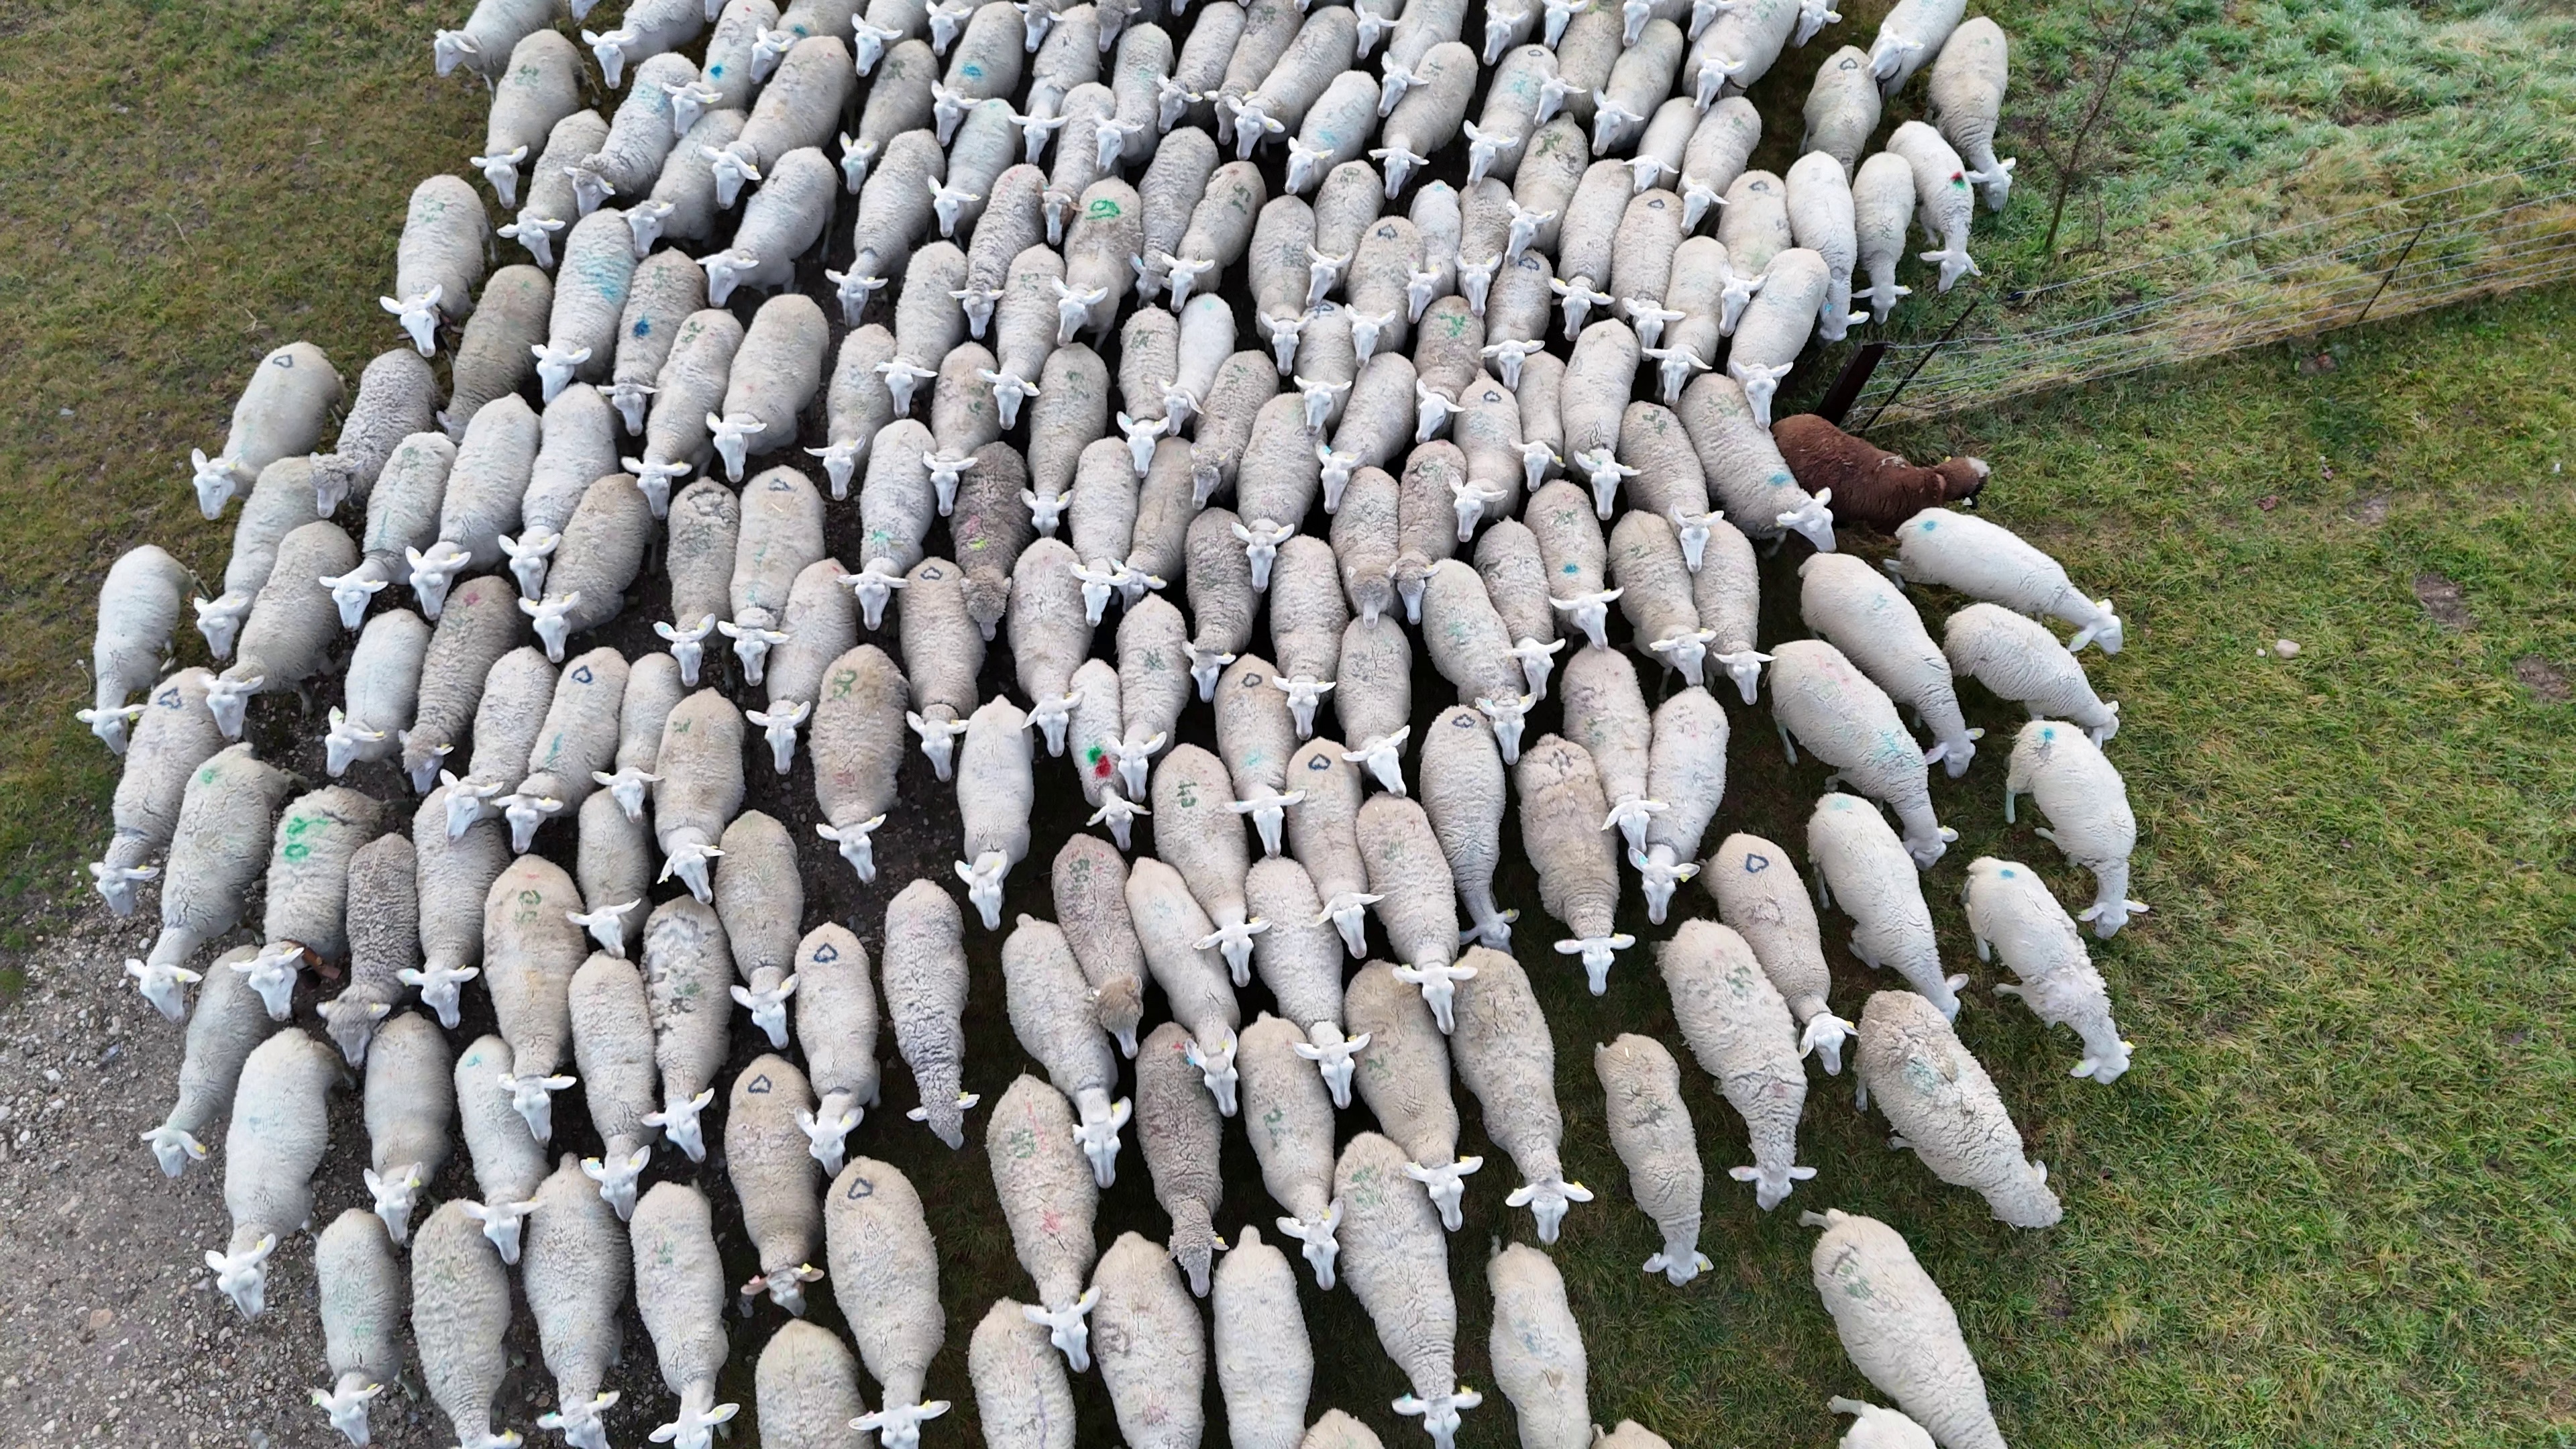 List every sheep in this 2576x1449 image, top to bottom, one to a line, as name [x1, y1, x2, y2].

sheep [431, 0, 581, 85]
sheep [581, 0, 710, 87]
sheep [670, 0, 773, 134]
sheep [747, 0, 869, 85]
sheep [849, 0, 933, 79]
sheep [1013, 0, 1065, 53]
sheep [1020, 0, 1105, 164]
sheep [1096, 0, 1138, 52]
sheep [1156, 0, 1246, 134]
sheep [1208, 0, 1315, 139]
sheep [1352, 0, 1398, 61]
sheep [1374, 0, 1477, 120]
sheep [1479, 0, 1554, 68]
sheep [1681, 0, 1812, 110]
sheep [1789, 0, 1843, 52]
sheep [1868, 0, 1991, 95]
sheep [930, 2, 1027, 147]
sheep [1539, 1, 1610, 54]
sheep [1536, 3, 1624, 127]
sheep [1230, 6, 1359, 159]
sheep [1588, 18, 1686, 158]
sheep [1925, 17, 2019, 213]
sheep [1098, 23, 1175, 175]
sheep [469, 29, 585, 210]
sheep [839, 36, 939, 193]
sheep [705, 36, 855, 210]
sheep [1370, 41, 1480, 197]
sheep [1462, 44, 1559, 186]
sheep [1800, 46, 1884, 163]
sheep [568, 52, 701, 211]
sheep [1282, 71, 1381, 197]
sheep [1040, 78, 1115, 245]
sheep [1631, 92, 1701, 197]
sheep [931, 96, 1027, 238]
sheep [1676, 96, 1764, 233]
sheep [622, 107, 748, 258]
sheep [501, 109, 607, 268]
sheep [1504, 111, 1590, 261]
sheep [1889, 120, 1980, 293]
sheep [1129, 124, 1219, 304]
sheep [824, 127, 946, 326]
sheep [696, 146, 841, 311]
sheep [1785, 150, 1862, 344]
sheep [1850, 150, 1917, 326]
sheep [1551, 151, 1638, 343]
sheep [1161, 159, 1267, 313]
sheep [1305, 159, 1385, 305]
sheep [959, 164, 1048, 340]
sheep [1713, 167, 1792, 338]
sheep [1455, 171, 1516, 315]
sheep [379, 175, 493, 356]
sheep [1053, 176, 1143, 349]
sheep [1405, 178, 1463, 323]
sheep [1607, 183, 1685, 353]
sheep [1247, 194, 1319, 377]
sheep [530, 203, 638, 401]
sheep [1345, 213, 1422, 366]
sheep [1650, 230, 1731, 402]
sheep [879, 239, 969, 418]
sheep [1726, 243, 1831, 429]
sheep [988, 244, 1066, 430]
sheep [601, 246, 704, 438]
sheep [1480, 246, 1559, 389]
sheep [436, 264, 552, 444]
sheep [1162, 290, 1238, 435]
sheep [1410, 291, 1485, 443]
sheep [707, 294, 829, 482]
sheep [1292, 295, 1359, 433]
sheep [1113, 305, 1180, 478]
sheep [622, 310, 743, 520]
sheep [1561, 317, 1644, 519]
sheep [807, 324, 897, 501]
sheep [924, 338, 1000, 517]
sheep [1019, 342, 1112, 536]
sheep [188, 343, 346, 519]
sheep [1185, 344, 1278, 510]
sheep [1515, 345, 1569, 489]
sheep [1316, 346, 1418, 517]
sheep [308, 347, 439, 514]
sheep [1447, 371, 1525, 539]
sheep [1680, 374, 1836, 556]
sheep [502, 383, 621, 595]
sheep [1231, 389, 1326, 594]
sheep [407, 390, 538, 619]
sheep [1619, 399, 1719, 573]
sheep [1775, 414, 1988, 526]
sheep [846, 418, 938, 631]
sheep [1110, 429, 1199, 609]
sheep [325, 432, 454, 629]
sheep [1066, 432, 1140, 626]
sheep [1391, 437, 1466, 626]
sheep [950, 442, 1031, 643]
sheep [196, 456, 327, 662]
sheep [719, 464, 827, 684]
sheep [1328, 466, 1403, 624]
sheep [525, 472, 653, 661]
sheep [1525, 473, 1622, 651]
sheep [651, 475, 742, 685]
sheep [1181, 504, 1260, 703]
sheep [1605, 506, 1717, 687]
sheep [1886, 507, 2128, 656]
sheep [1693, 508, 1772, 705]
sheep [206, 513, 362, 742]
sheep [1475, 515, 1568, 702]
sheep [1265, 530, 1348, 740]
sheep [1006, 532, 1094, 758]
sheep [73, 544, 188, 756]
sheep [1795, 552, 1984, 776]
sheep [893, 553, 987, 778]
sheep [746, 553, 856, 776]
sheep [1420, 557, 1536, 766]
sheep [397, 575, 518, 796]
sheep [1114, 589, 1193, 805]
sheep [1942, 602, 2125, 742]
sheep [1333, 605, 1414, 797]
sheep [319, 609, 432, 780]
sheep [1559, 638, 1663, 857]
sheep [1768, 639, 1960, 870]
sheep [440, 640, 556, 841]
sheep [807, 641, 910, 885]
sheep [504, 647, 628, 850]
sheep [596, 648, 682, 826]
sheep [1212, 649, 1300, 858]
sheep [1064, 654, 1146, 853]
sheep [87, 668, 216, 918]
sheep [1635, 681, 1736, 924]
sheep [1644, 683, 1734, 866]
sheep [652, 683, 750, 902]
sheep [950, 694, 1039, 934]
sheep [1417, 700, 1521, 950]
sheep [2005, 720, 2153, 938]
sheep [1513, 727, 1636, 998]
sheep [1280, 734, 1381, 959]
sheep [1149, 740, 1267, 985]
sheep [126, 743, 287, 1021]
sheep [230, 781, 378, 1022]
sheep [399, 786, 503, 1027]
sheep [569, 786, 654, 956]
sheep [1356, 786, 1472, 1034]
sheep [1804, 792, 1969, 1022]
sheep [714, 807, 809, 1048]
sheep [315, 826, 424, 1068]
sheep [1049, 830, 1148, 1064]
sheep [1707, 832, 1860, 1074]
sheep [1245, 848, 1372, 1105]
sheep [1124, 849, 1244, 1114]
sheep [477, 852, 585, 1147]
sheep [1961, 856, 2138, 1087]
sheep [878, 877, 981, 1150]
sheep [639, 888, 736, 1164]
sheep [999, 909, 1134, 1189]
sheep [790, 919, 886, 1170]
sheep [1656, 920, 1821, 1209]
sheep [140, 938, 272, 1178]
sheep [1448, 946, 1596, 1239]
sheep [567, 949, 662, 1220]
sheep [1345, 954, 1486, 1229]
sheep [1851, 990, 2066, 1231]
sheep [359, 1005, 459, 1242]
sheep [1235, 1005, 1351, 1289]
sheep [1129, 1017, 1233, 1295]
sheep [201, 1027, 337, 1322]
sheep [452, 1031, 549, 1263]
sheep [1594, 1033, 1715, 1289]
sheep [721, 1046, 825, 1319]
sheep [982, 1070, 1105, 1373]
sheep [1330, 1129, 1489, 1447]
sheep [516, 1151, 632, 1449]
sheep [820, 1157, 953, 1449]
sheep [627, 1177, 741, 1449]
sheep [406, 1195, 520, 1449]
sheep [308, 1202, 409, 1447]
sheep [1795, 1208, 2016, 1446]
sheep [1208, 1224, 1316, 1447]
sheep [1086, 1227, 1212, 1448]
sheep [1481, 1234, 1596, 1447]
sheep [963, 1296, 1079, 1449]
sheep [750, 1320, 864, 1448]